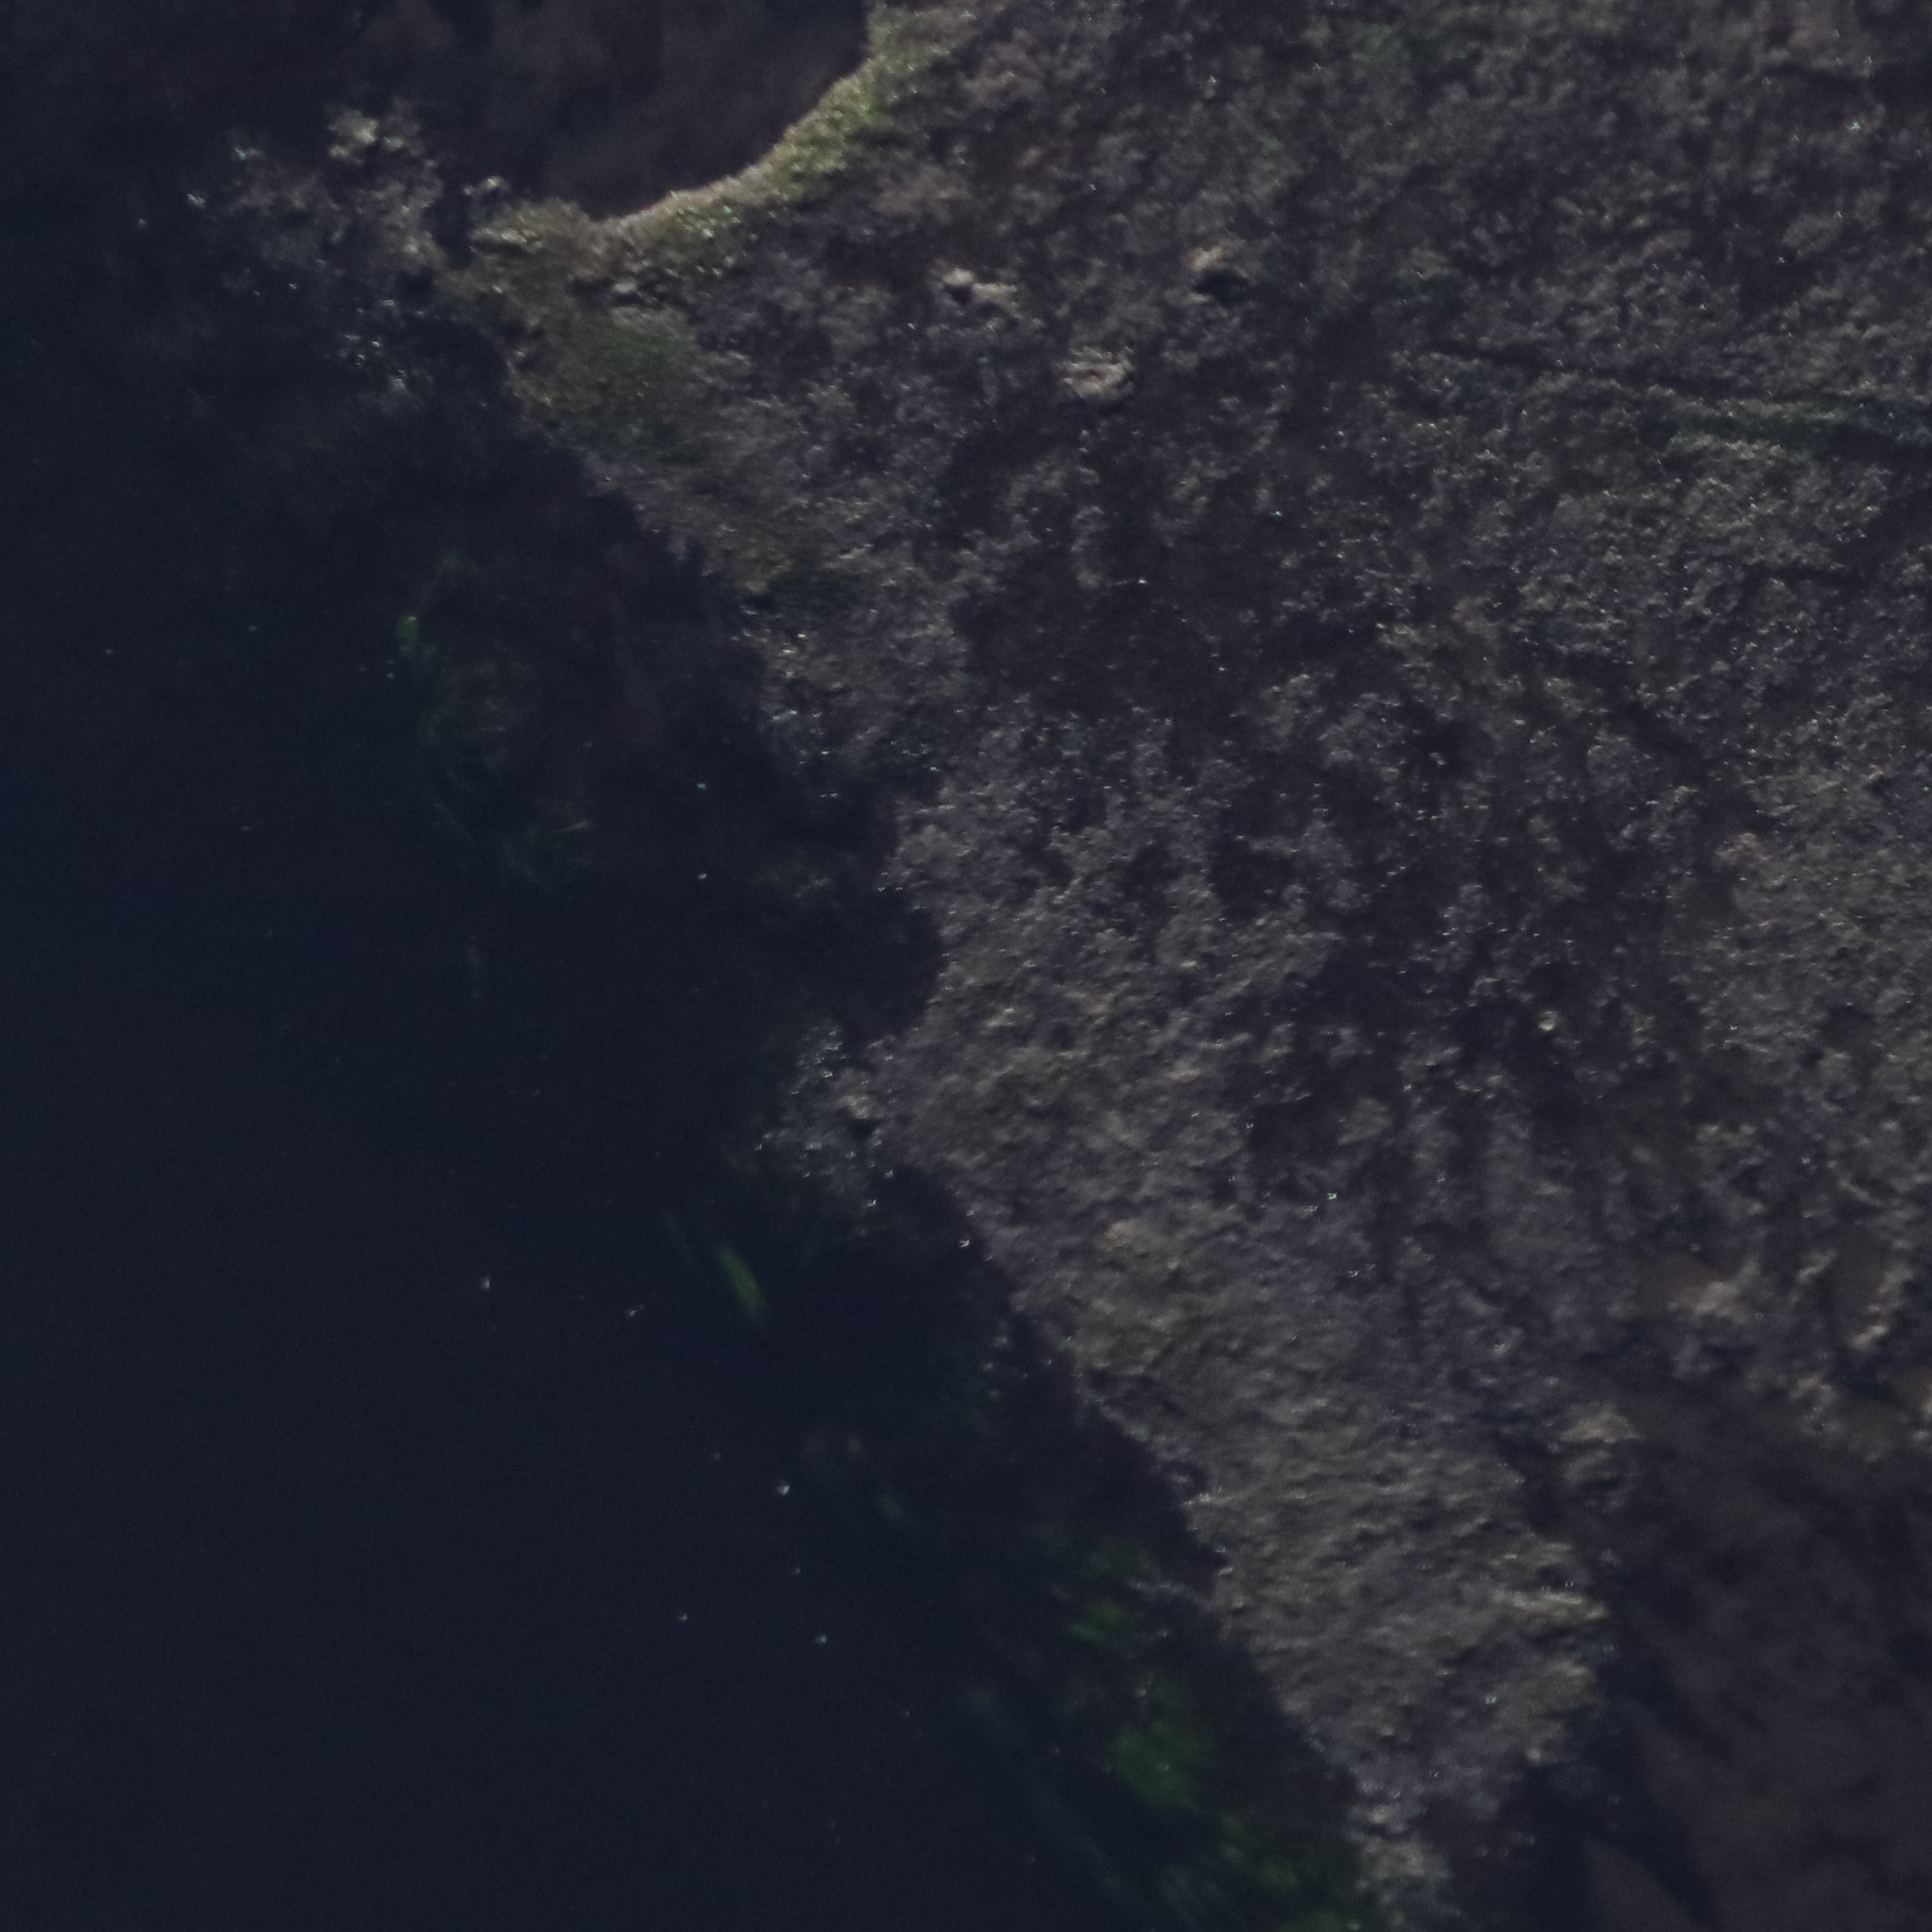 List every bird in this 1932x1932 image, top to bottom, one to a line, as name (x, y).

None